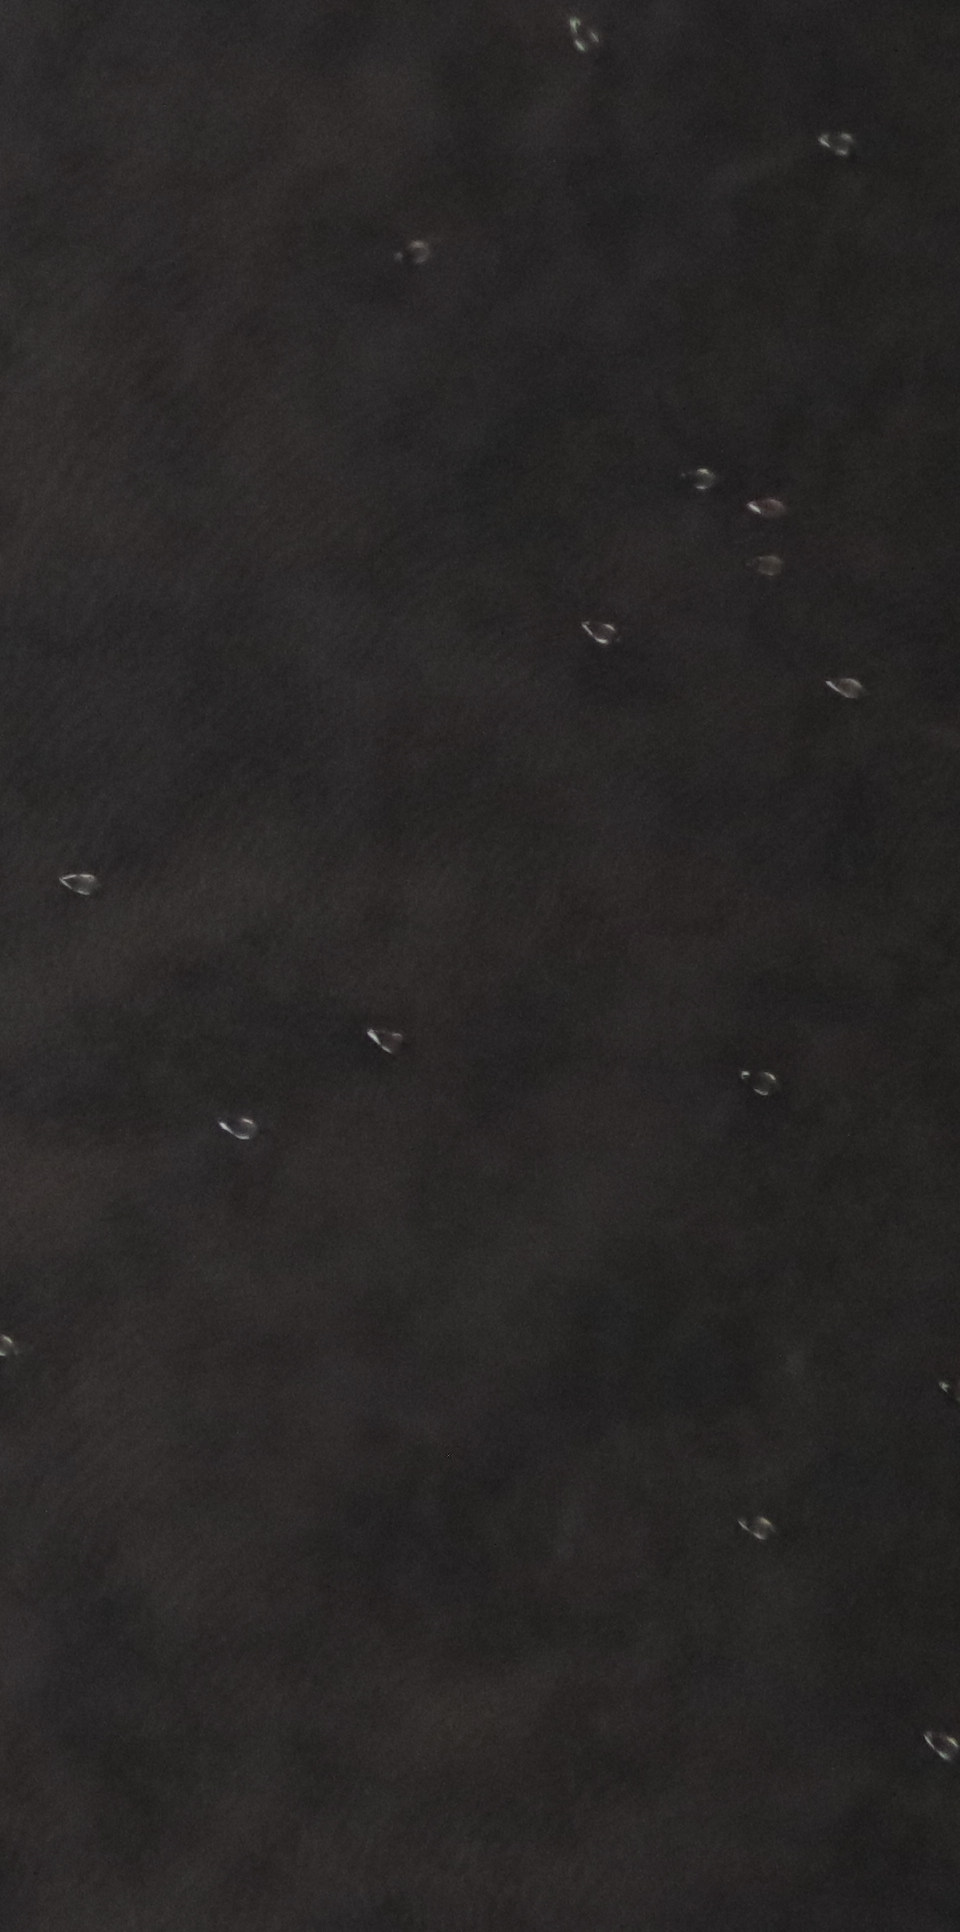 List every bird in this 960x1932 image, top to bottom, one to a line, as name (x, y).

brant (586, 35)
brant (838, 141)
brant (411, 250)
brant (703, 478)
brant (767, 506)
brant (767, 564)
brant (601, 631)
brant (847, 688)
brant (82, 884)
brant (388, 1041)
brant (762, 1081)
brant (241, 1129)
brant (758, 1526)
brant (944, 1749)